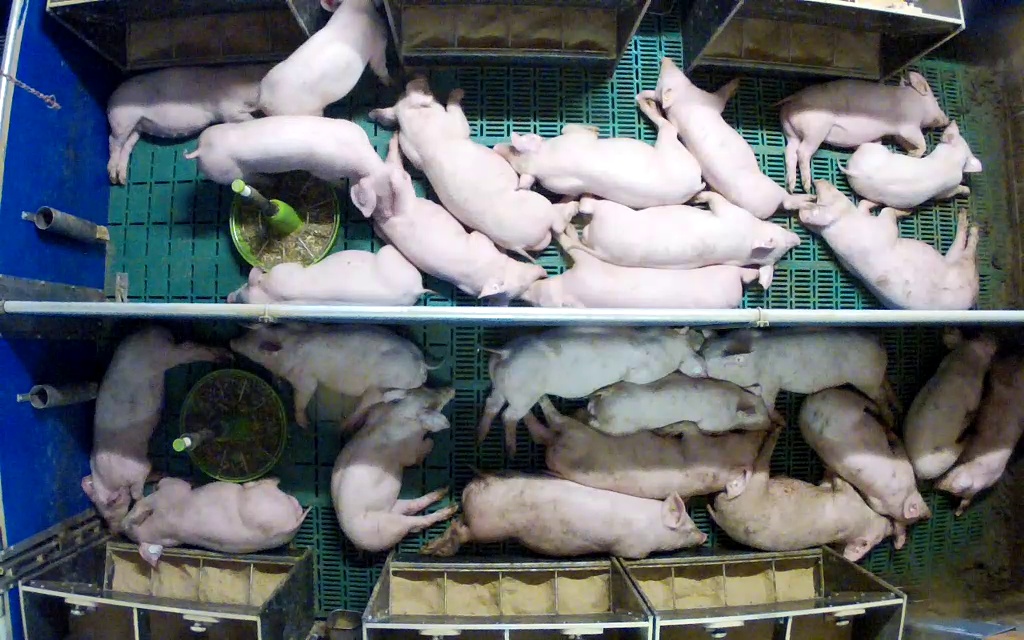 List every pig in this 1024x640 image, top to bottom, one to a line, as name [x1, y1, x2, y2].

pig [239, 0, 391, 118]
pig [635, 55, 819, 219]
pig [105, 63, 280, 186]
pig [771, 71, 951, 195]
pig [368, 73, 581, 264]
pig [493, 96, 707, 210]
pig [182, 115, 404, 221]
pig [837, 118, 982, 210]
pig [372, 128, 548, 305]
pig [797, 179, 980, 311]
pig [563, 191, 803, 290]
pig [517, 222, 760, 307]
pig [226, 243, 438, 305]
pig [229, 319, 450, 428]
pig [79, 326, 234, 535]
pig [475, 326, 710, 460]
pig [903, 328, 999, 478]
pig [695, 330, 903, 430]
pig [933, 356, 1022, 517]
pig [572, 375, 776, 438]
pig [331, 385, 458, 554]
pig [797, 389, 932, 551]
pig [523, 393, 770, 503]
pig [705, 424, 893, 564]
pig [421, 465, 708, 560]
pig [117, 475, 314, 567]